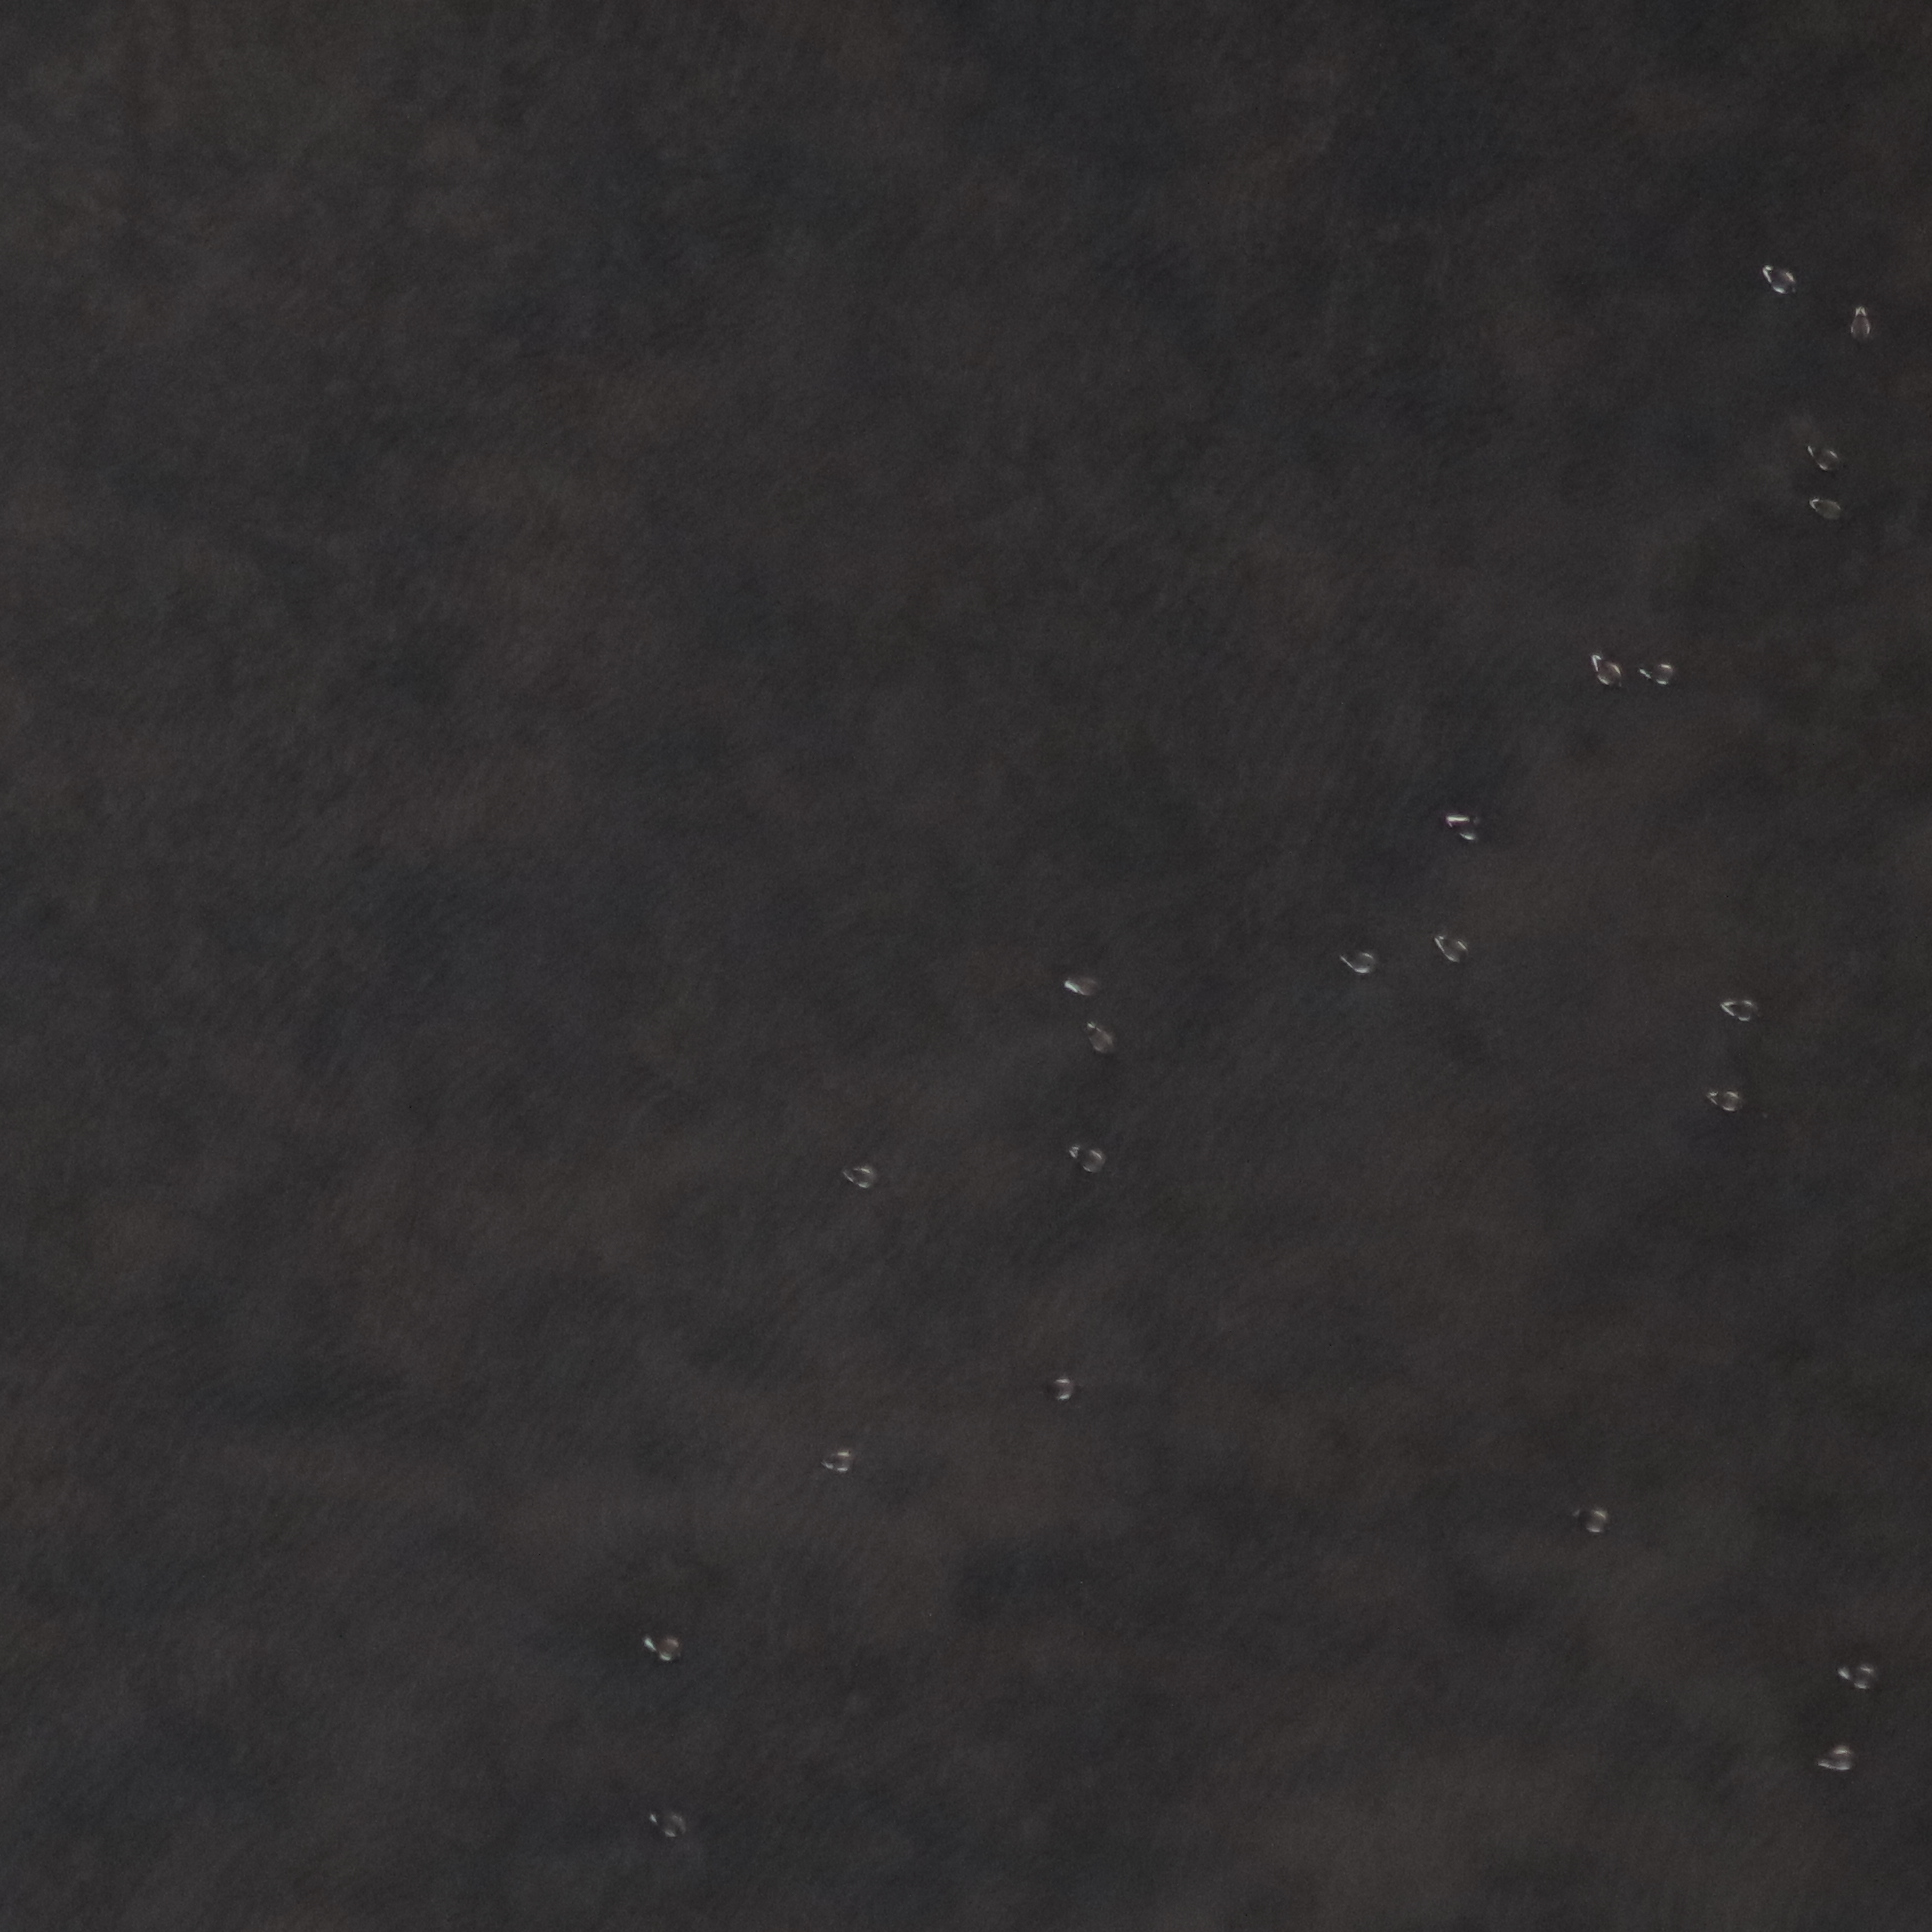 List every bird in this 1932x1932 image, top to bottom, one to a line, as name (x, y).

brant (1780, 279)
brant (1859, 325)
brant (1821, 458)
brant (1827, 510)
brant (1608, 672)
brant (1659, 673)
brant (1463, 825)
brant (1451, 947)
brant (1362, 962)
brant (1082, 985)
brant (1741, 1010)
brant (1100, 1041)
brant (1726, 1100)
brant (1087, 1160)
brant (860, 1177)
brant (1063, 1389)
brant (839, 1462)
brant (1594, 1520)
brant (664, 1648)
brant (1859, 1677)
brant (1839, 1759)
brant (669, 1826)